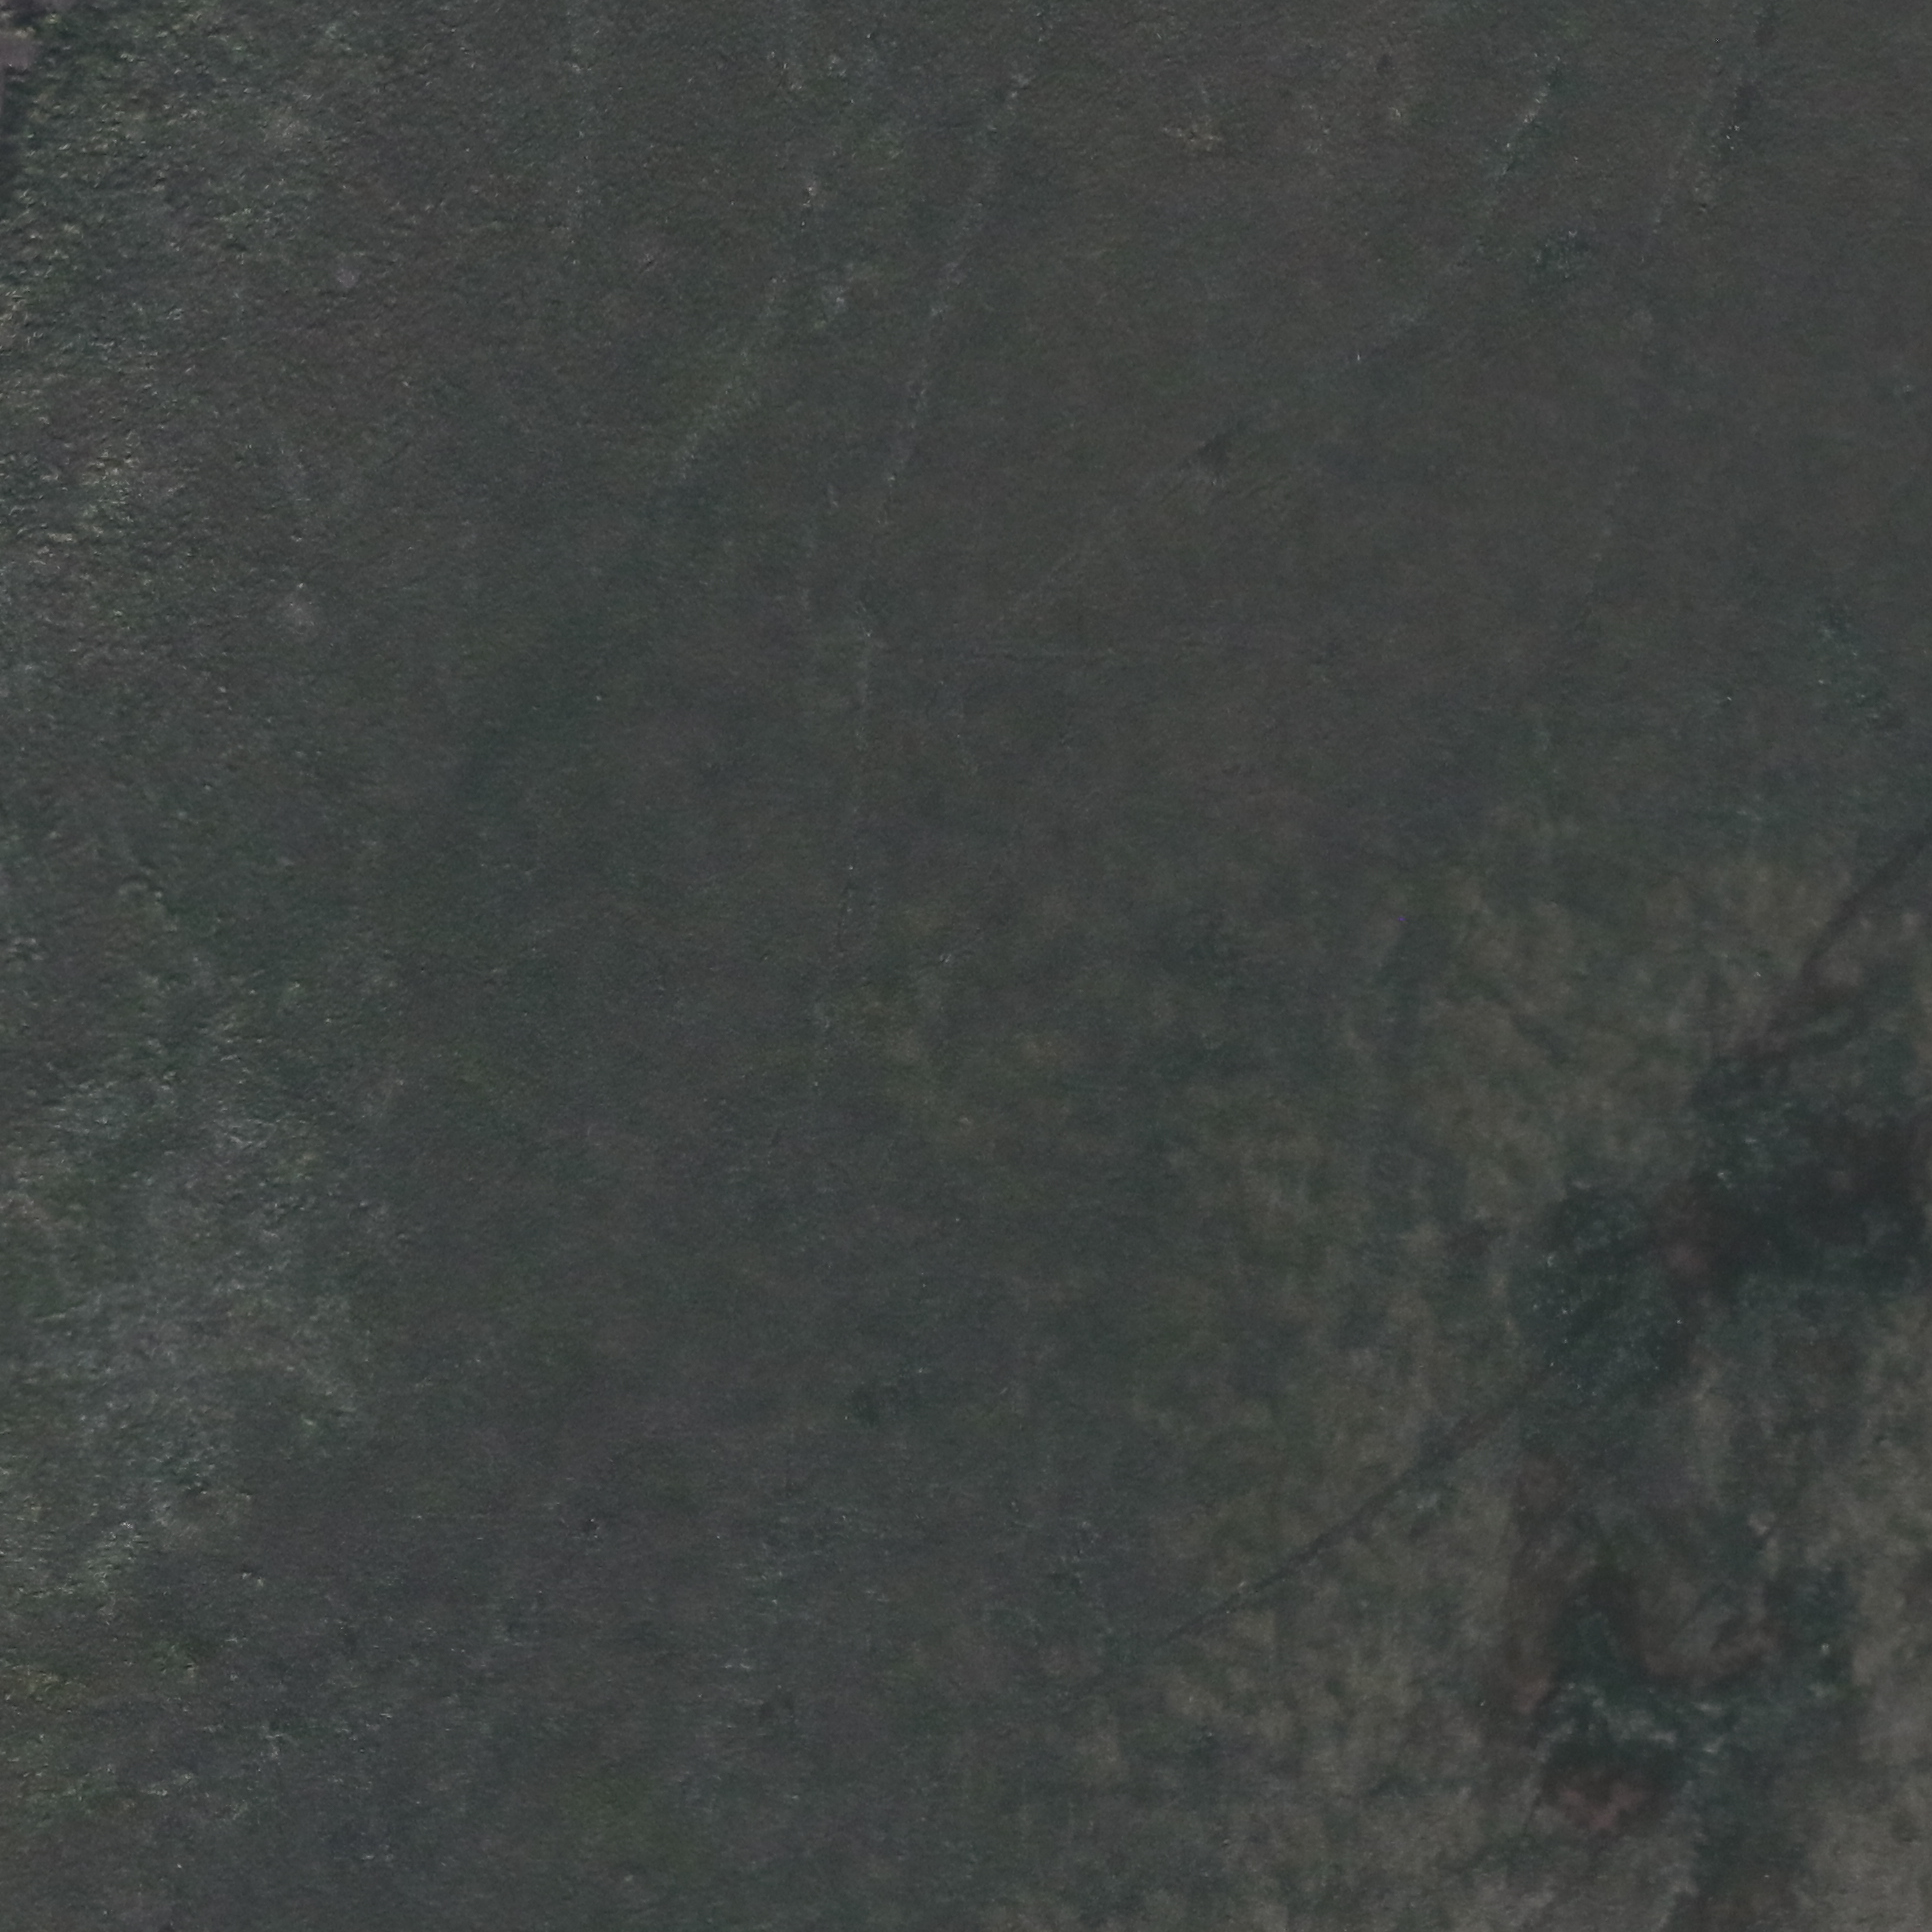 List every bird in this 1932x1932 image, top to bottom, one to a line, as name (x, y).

None